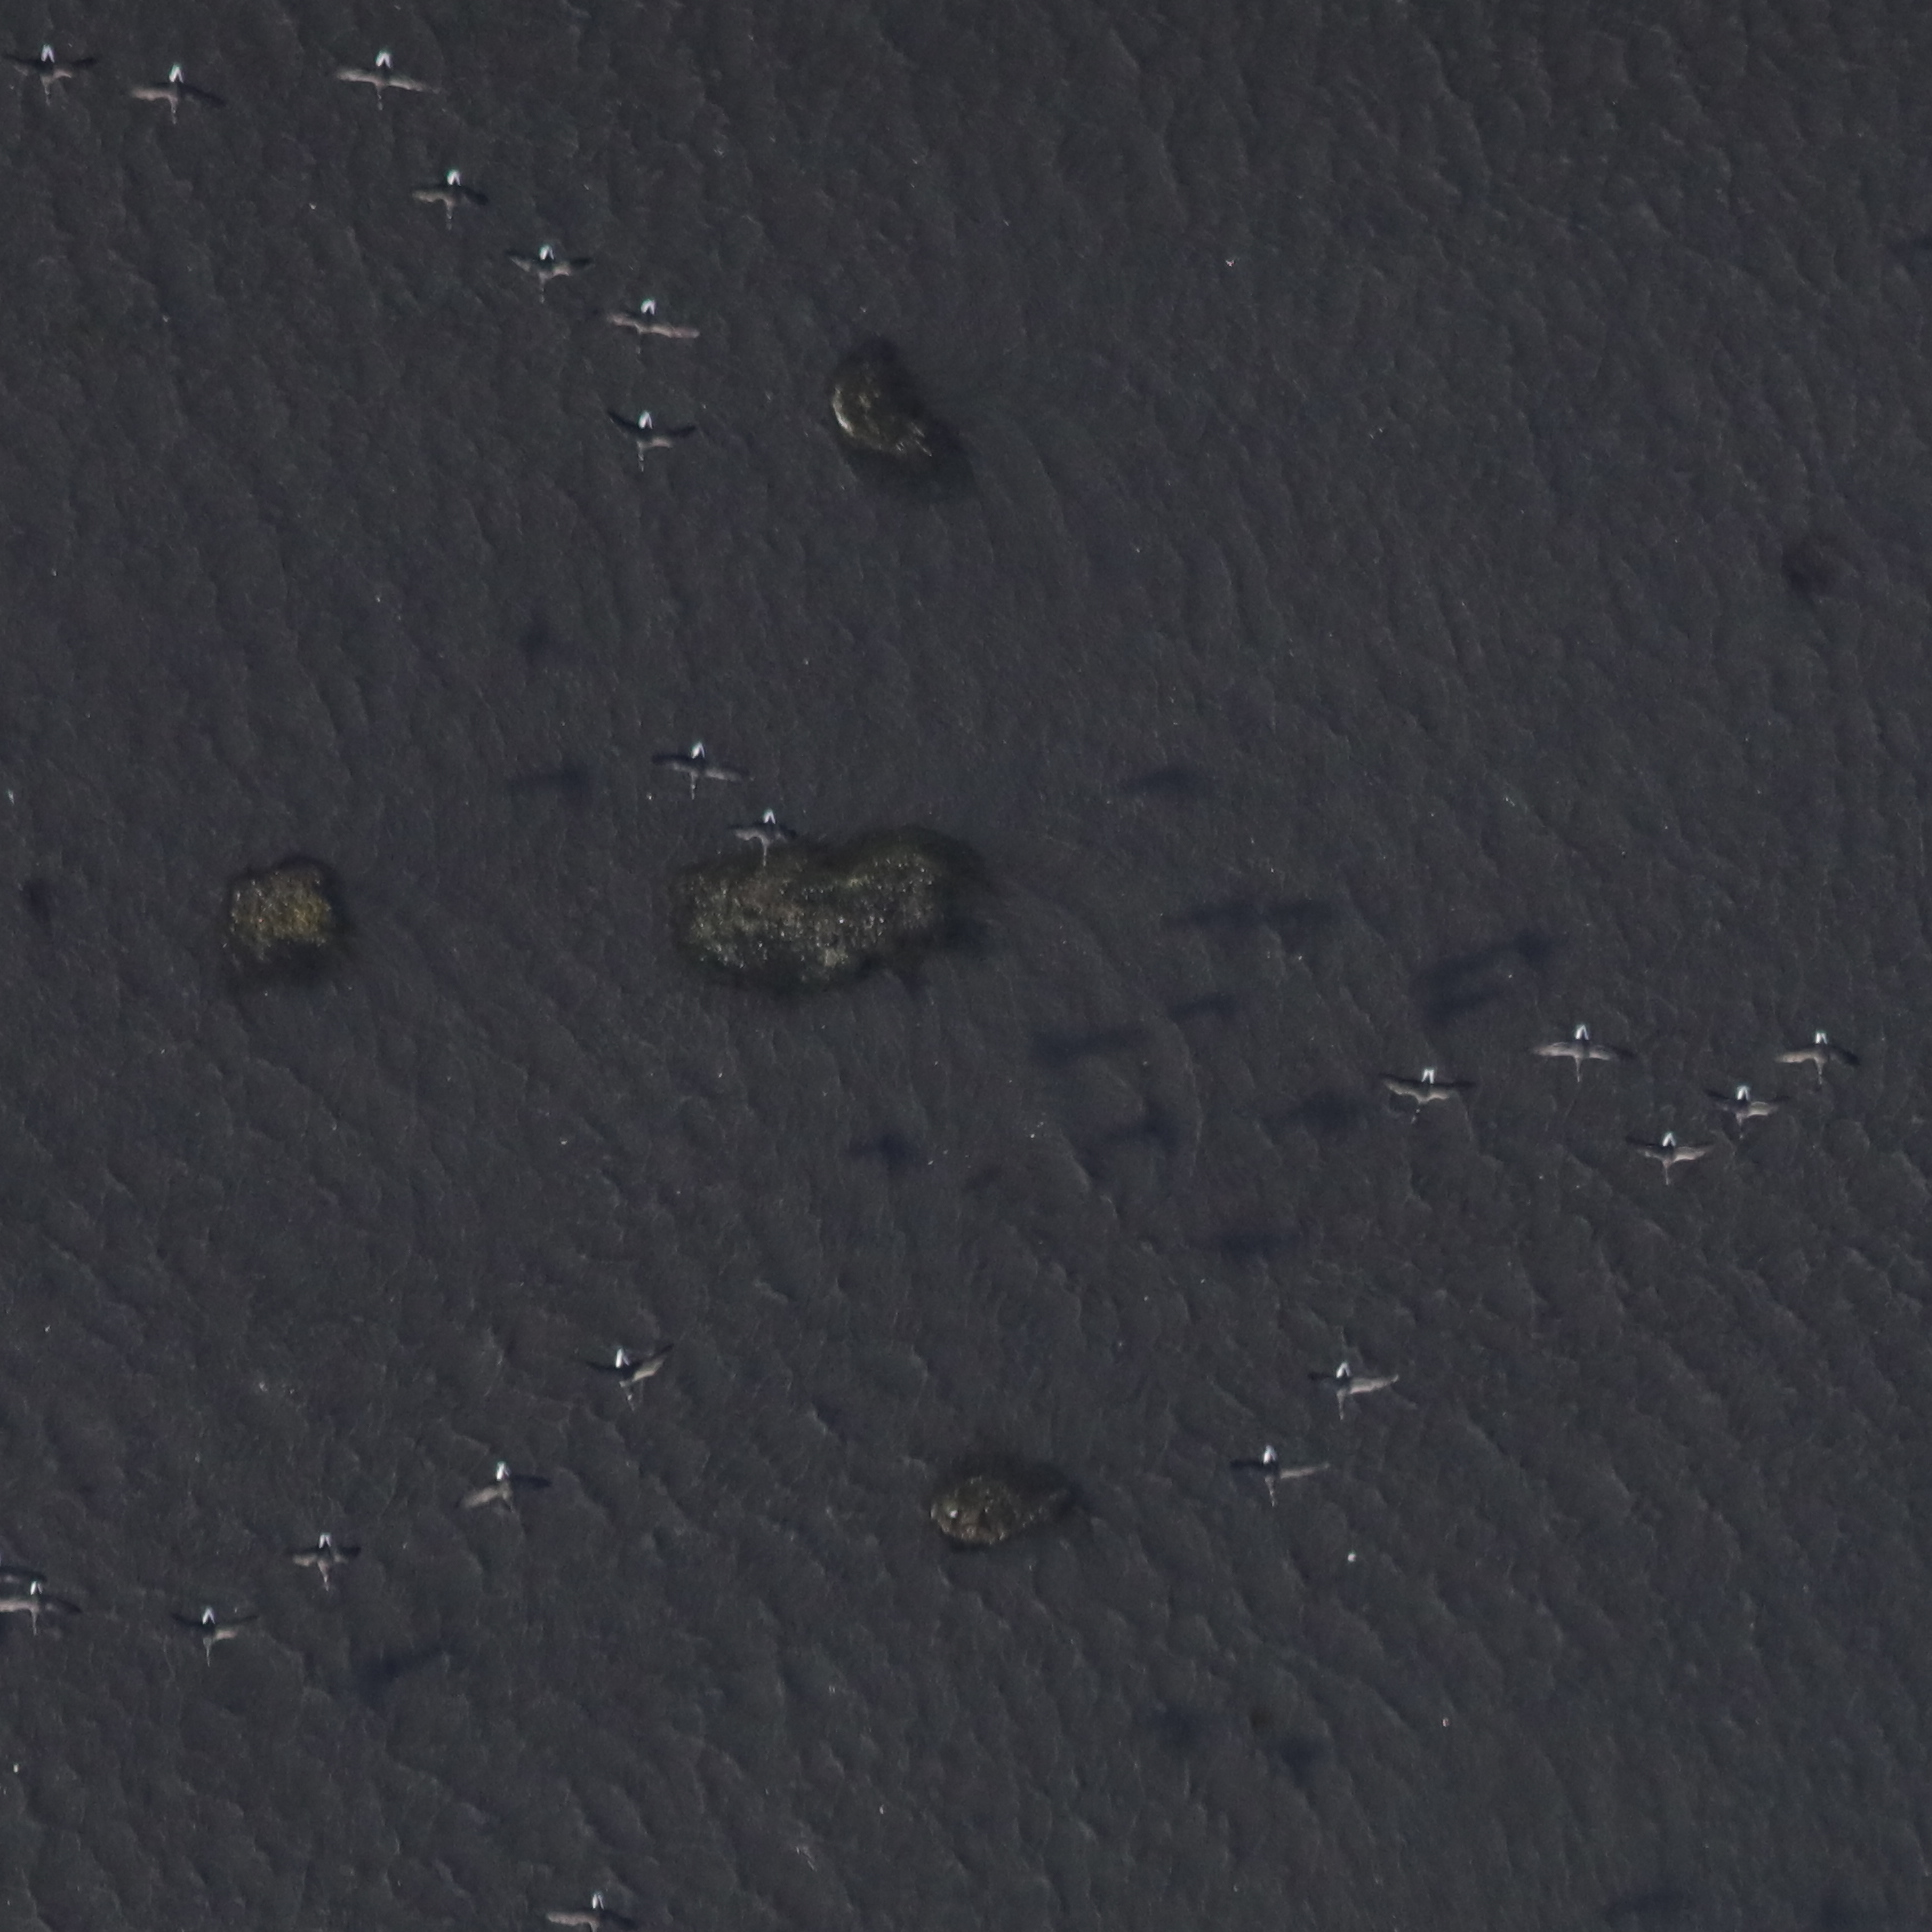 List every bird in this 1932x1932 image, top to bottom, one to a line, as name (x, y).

brant (43, 68)
brant (378, 77)
brant (173, 90)
brant (451, 199)
brant (544, 272)
brant (642, 321)
brant (645, 441)
brant (696, 766)
brant (766, 829)
brant (1582, 1051)
brant (1825, 1053)
brant (1423, 1088)
brant (1750, 1104)
brant (1668, 1156)
brant (627, 1378)
brant (1341, 1385)
brant (1272, 1471)
brant (506, 1488)
brant (322, 1555)
brant (36, 1605)
brant (208, 1632)
brant (595, 1916)